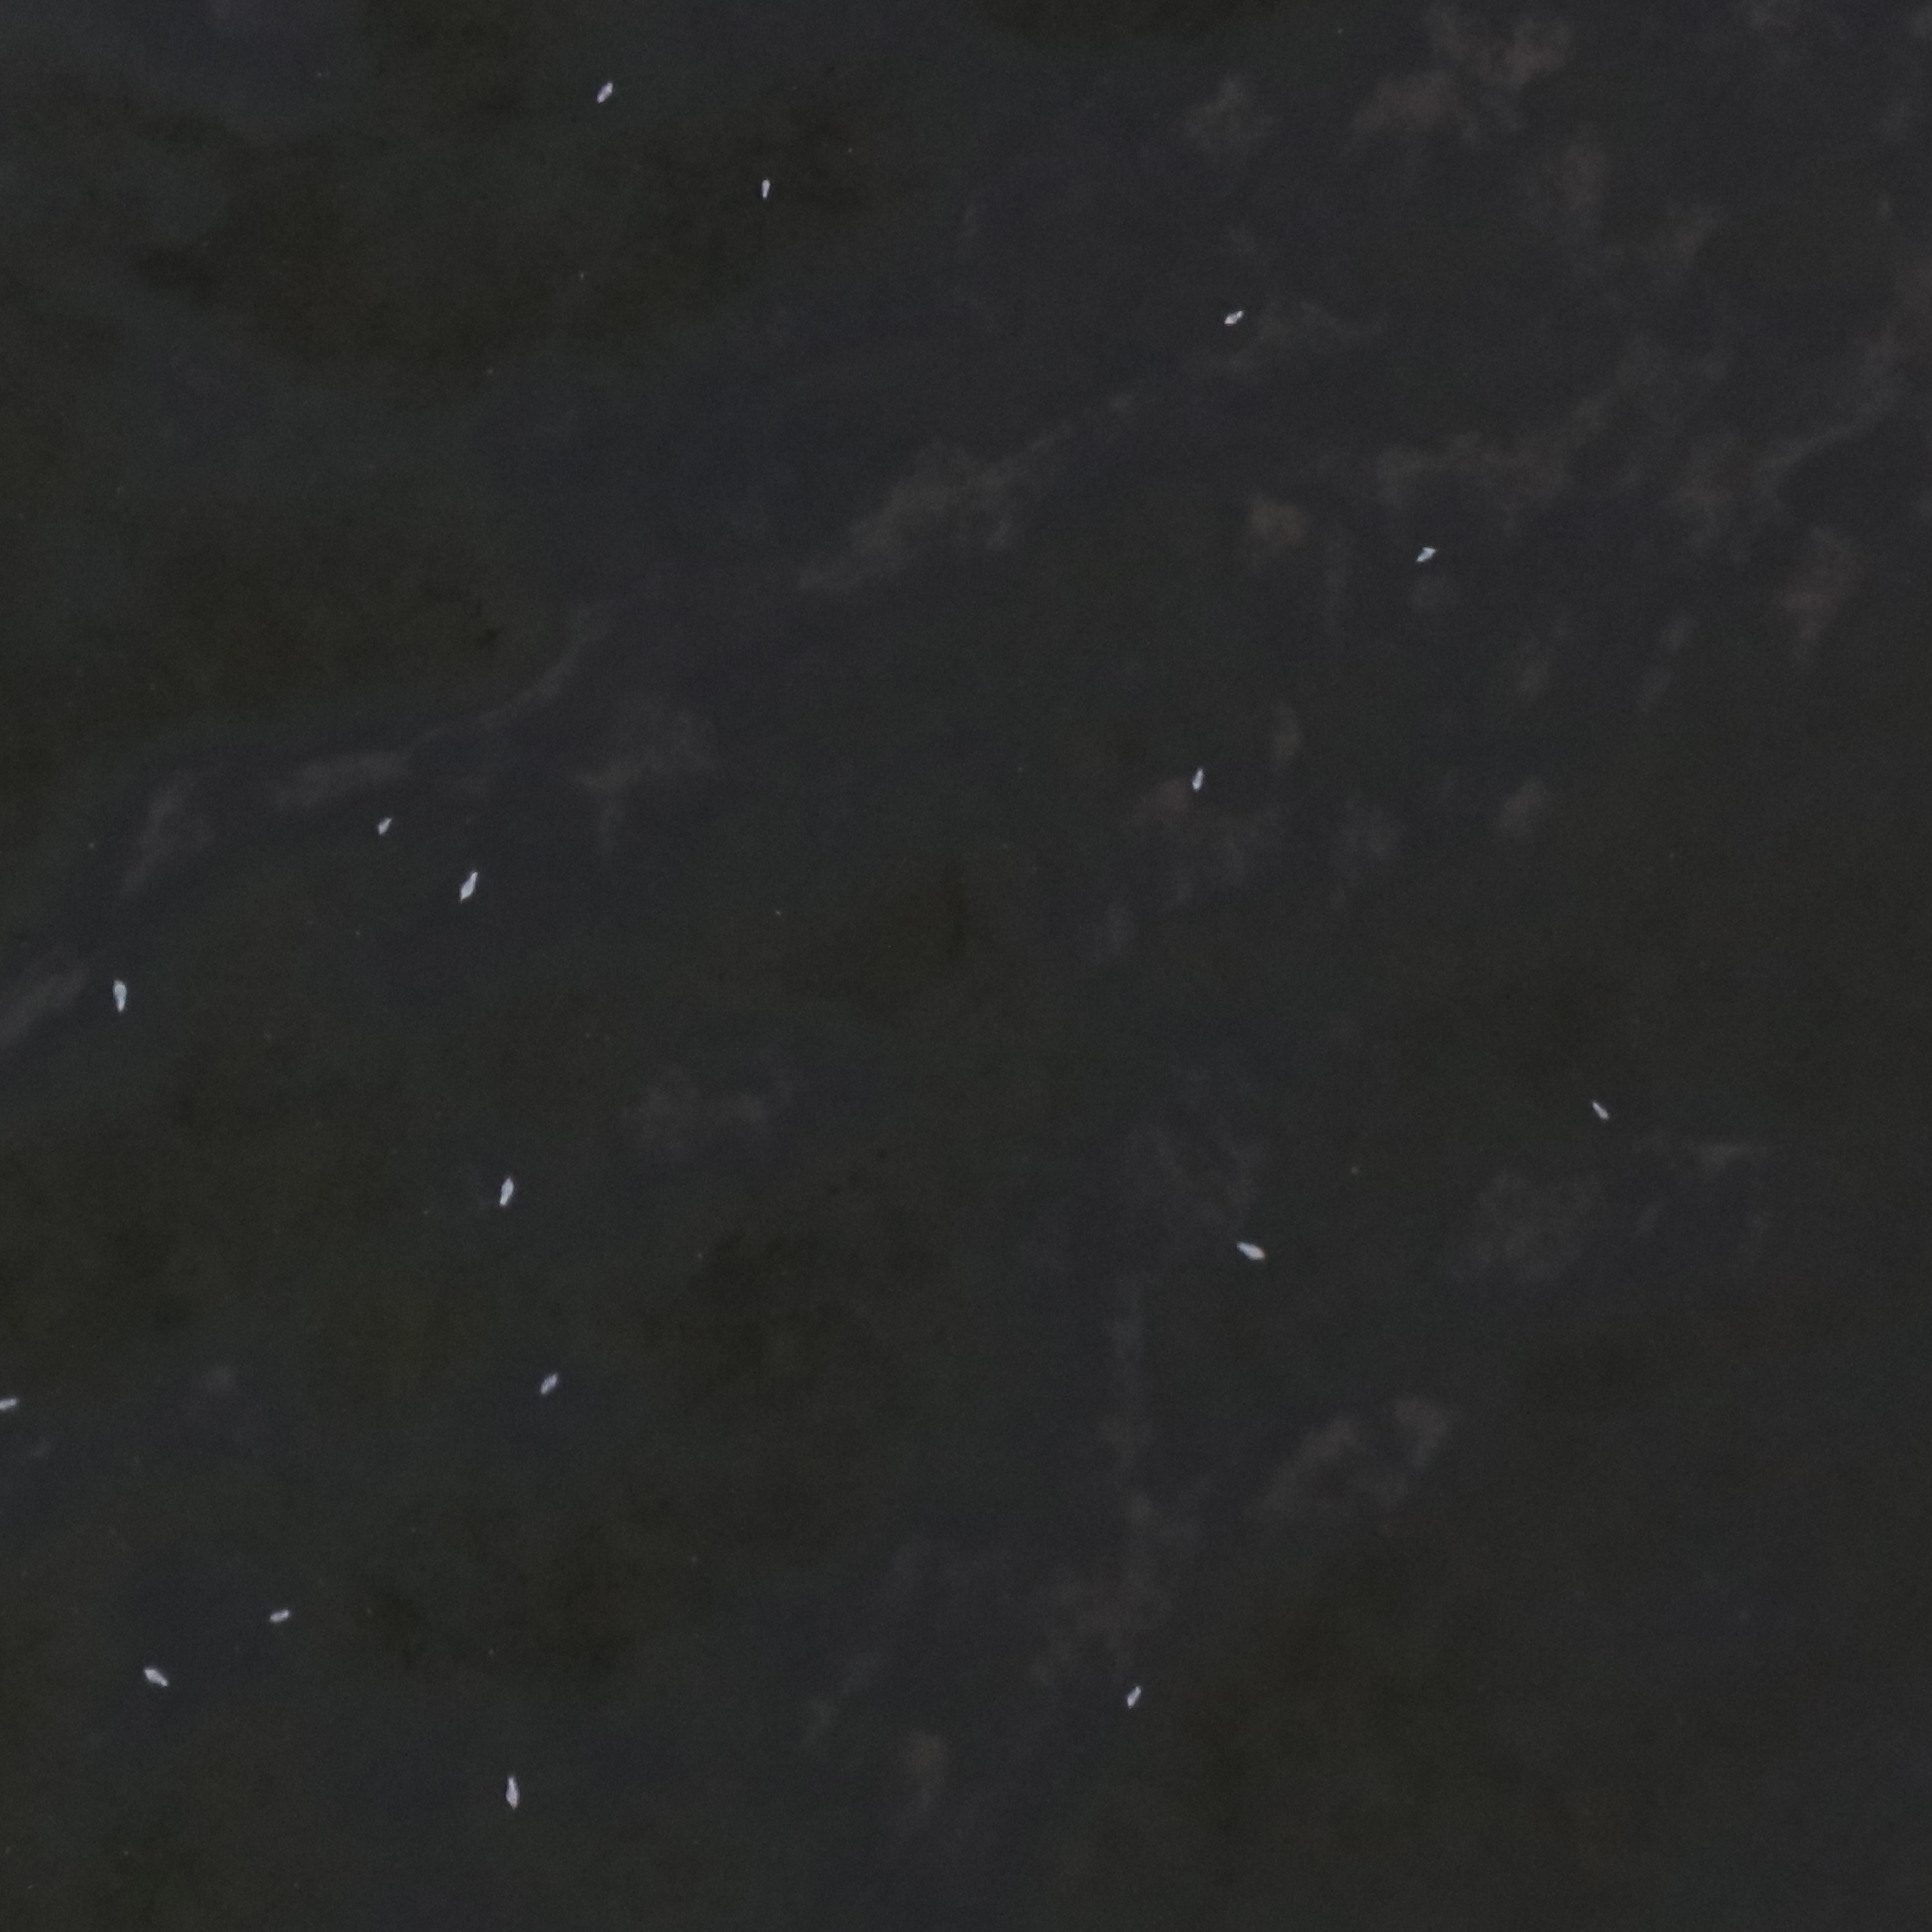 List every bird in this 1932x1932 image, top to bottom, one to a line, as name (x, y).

gull (604, 92)
gull (766, 188)
gull (1233, 318)
gull (1425, 555)
gull (1198, 782)
gull (380, 825)
gull (468, 886)
gull (120, 995)
gull (1601, 1108)
gull (511, 1186)
gull (1251, 1251)
gull (548, 1383)
gull (7, 1403)
gull (280, 1616)
gull (154, 1676)
gull (1134, 1696)
gull (511, 1794)